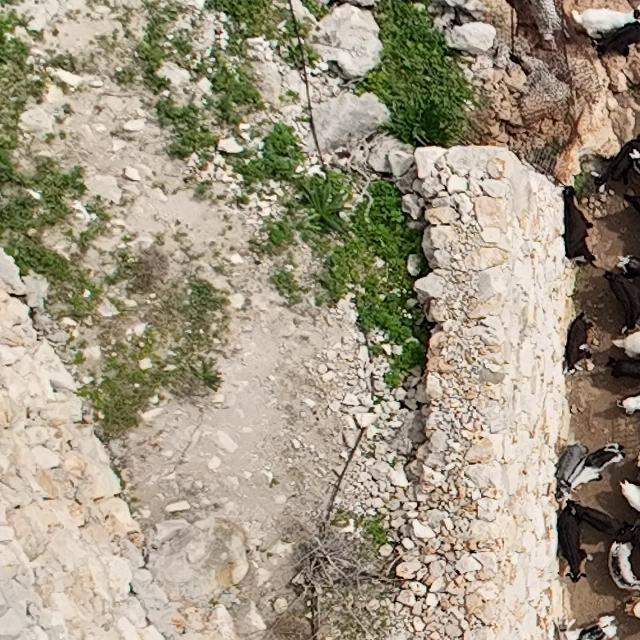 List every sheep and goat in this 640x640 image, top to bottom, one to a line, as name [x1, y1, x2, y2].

goat [572, 6, 639, 38]
goat [595, 21, 639, 60]
goat [594, 134, 639, 190]
goat [630, 149, 639, 203]
goat [561, 184, 596, 268]
goat [624, 196, 639, 225]
goat [616, 253, 639, 300]
goat [603, 272, 639, 333]
goat [562, 312, 593, 371]
goat [612, 331, 639, 359]
goat [608, 360, 639, 378]
goat [621, 385, 639, 414]
goat [554, 438, 587, 499]
goat [561, 440, 623, 494]
goat [619, 479, 639, 528]
goat [566, 500, 621, 535]
goat [553, 507, 588, 582]
goat [628, 528, 639, 587]
goat [608, 541, 639, 595]
goat [625, 596, 639, 629]
goat [554, 615, 618, 639]